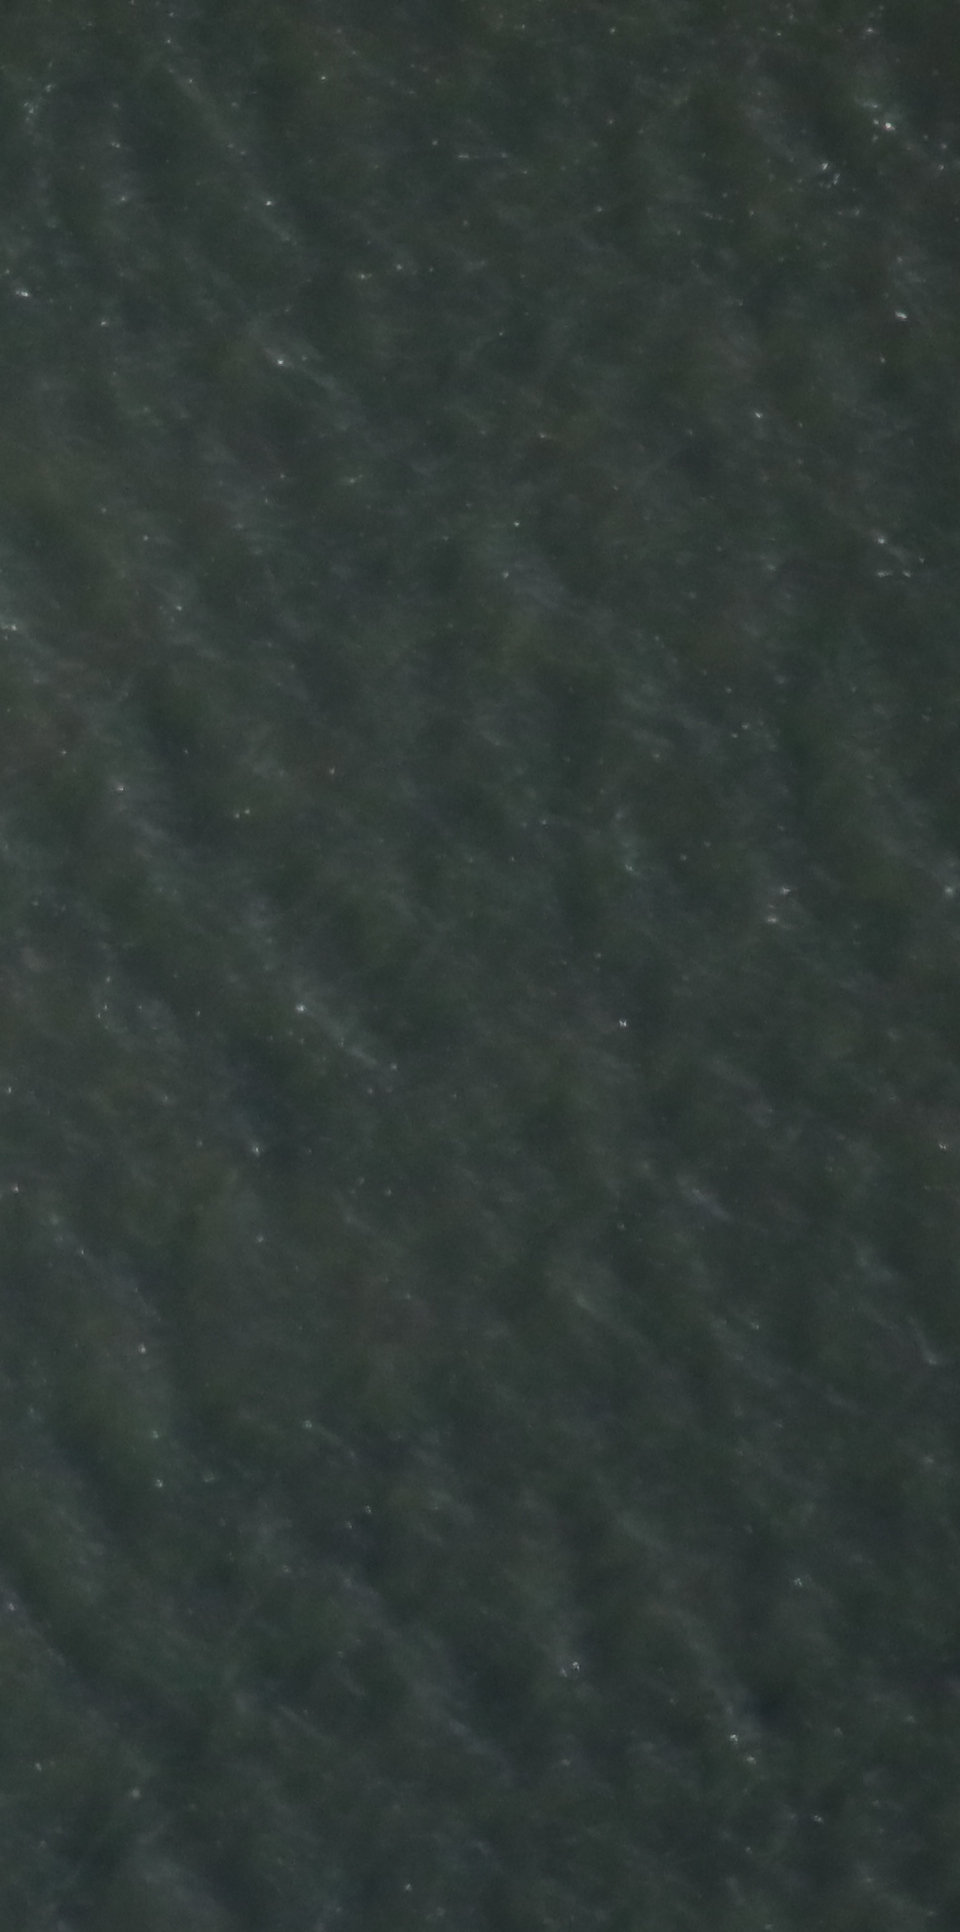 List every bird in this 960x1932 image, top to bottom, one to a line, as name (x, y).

None